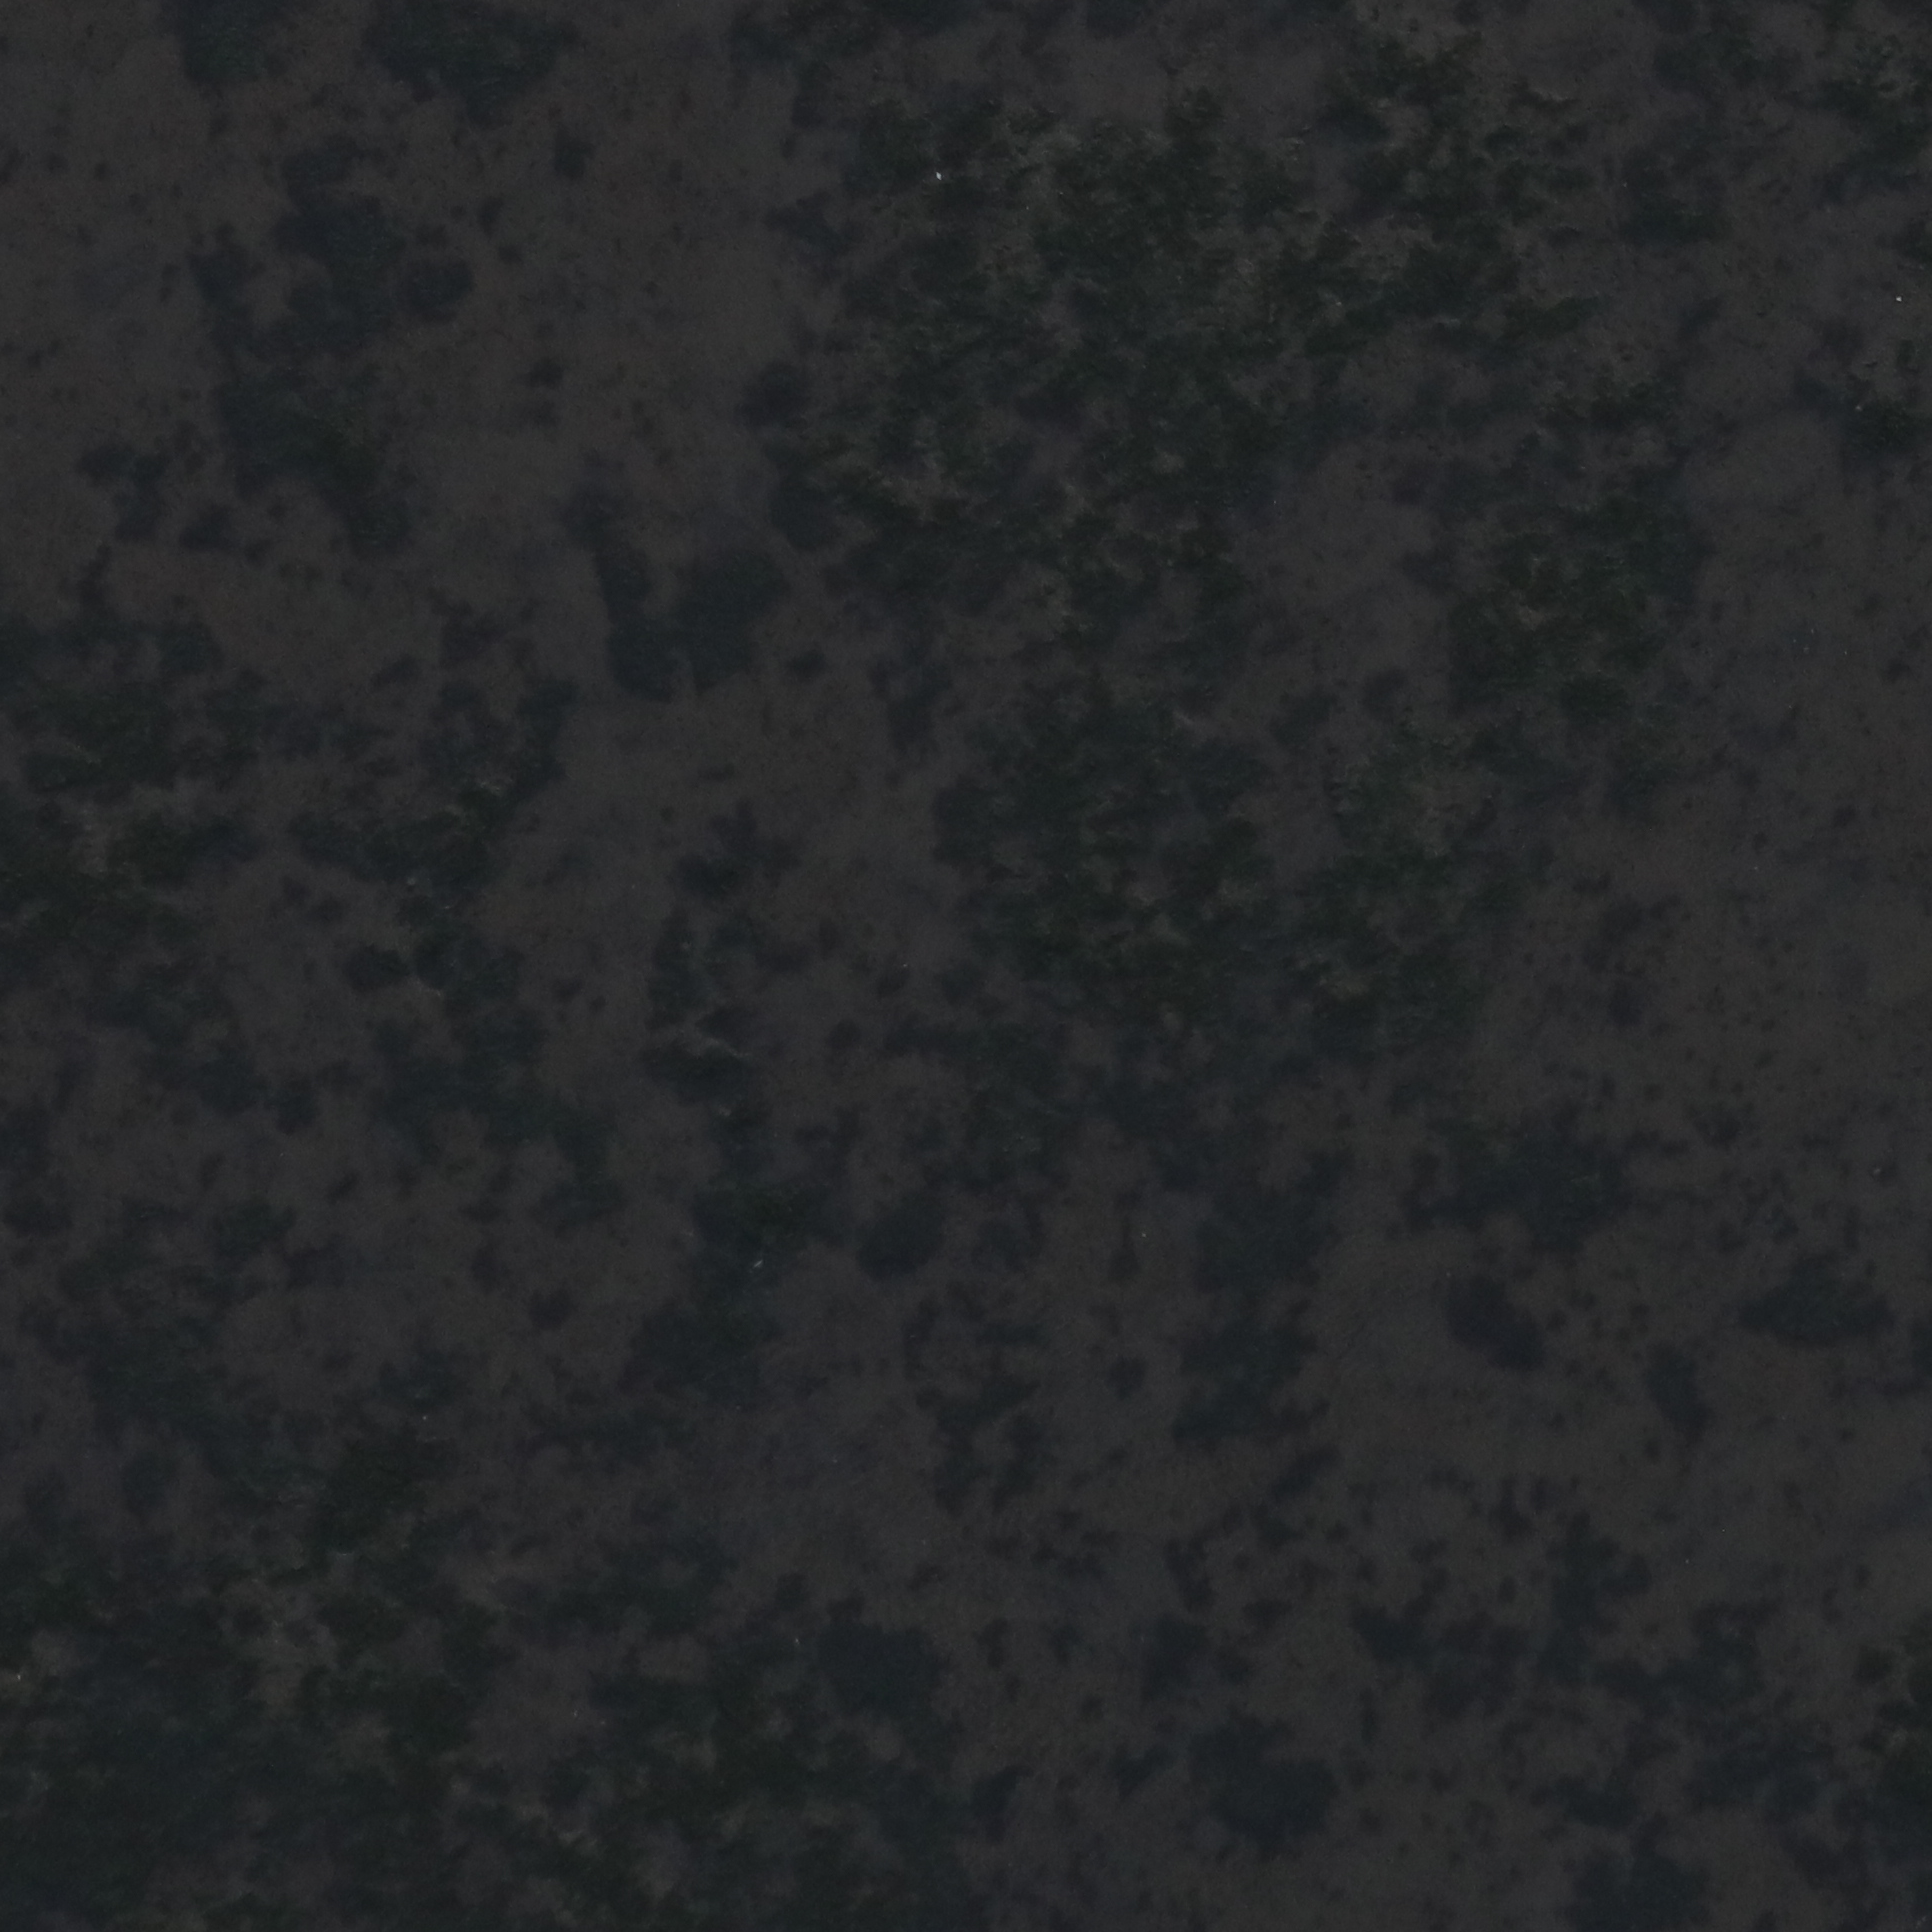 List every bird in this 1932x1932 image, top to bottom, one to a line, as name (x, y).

None